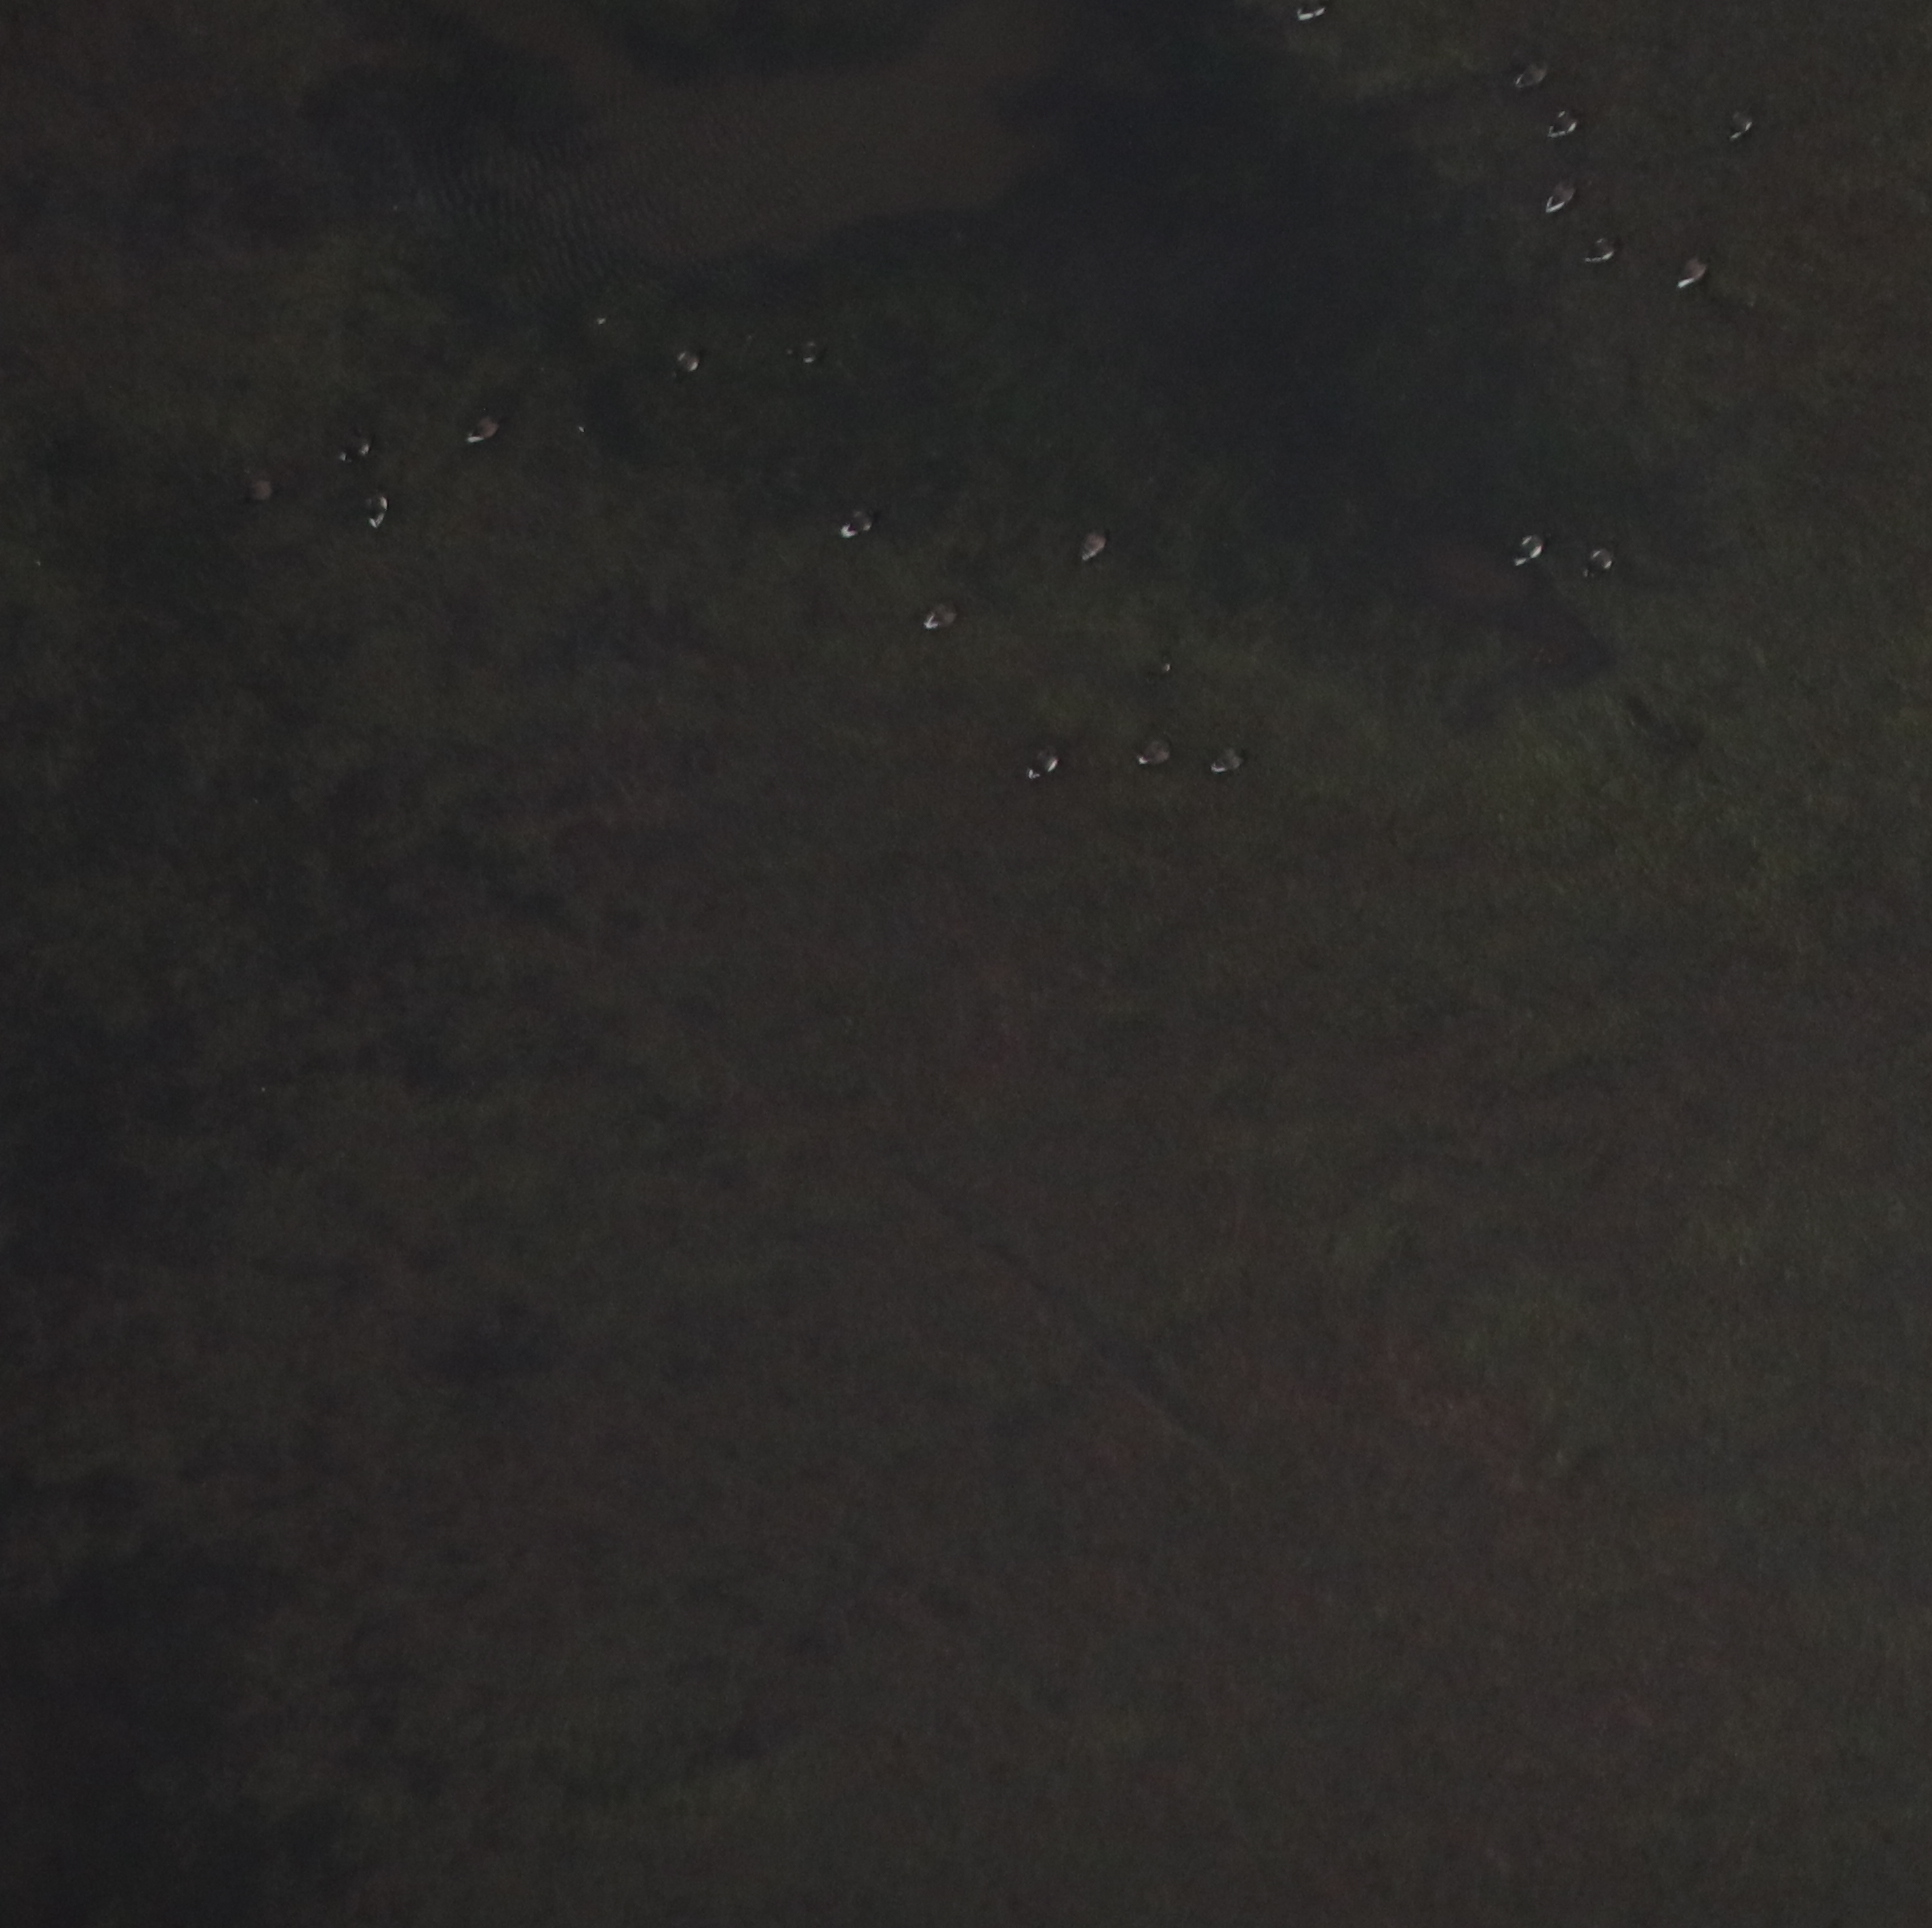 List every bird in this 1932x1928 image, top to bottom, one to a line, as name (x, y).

brant (1310, 7)
brant (1534, 75)
brant (1566, 123)
brant (1740, 126)
brant (1560, 195)
brant (1601, 250)
brant (1693, 273)
brant (803, 351)
brant (691, 365)
brant (484, 429)
brant (359, 451)
brant (255, 490)
brant (377, 507)
brant (860, 524)
brant (1095, 545)
brant (1528, 547)
brant (1603, 562)
brant (940, 616)
brant (1154, 756)
brant (1227, 762)
brant (1044, 763)